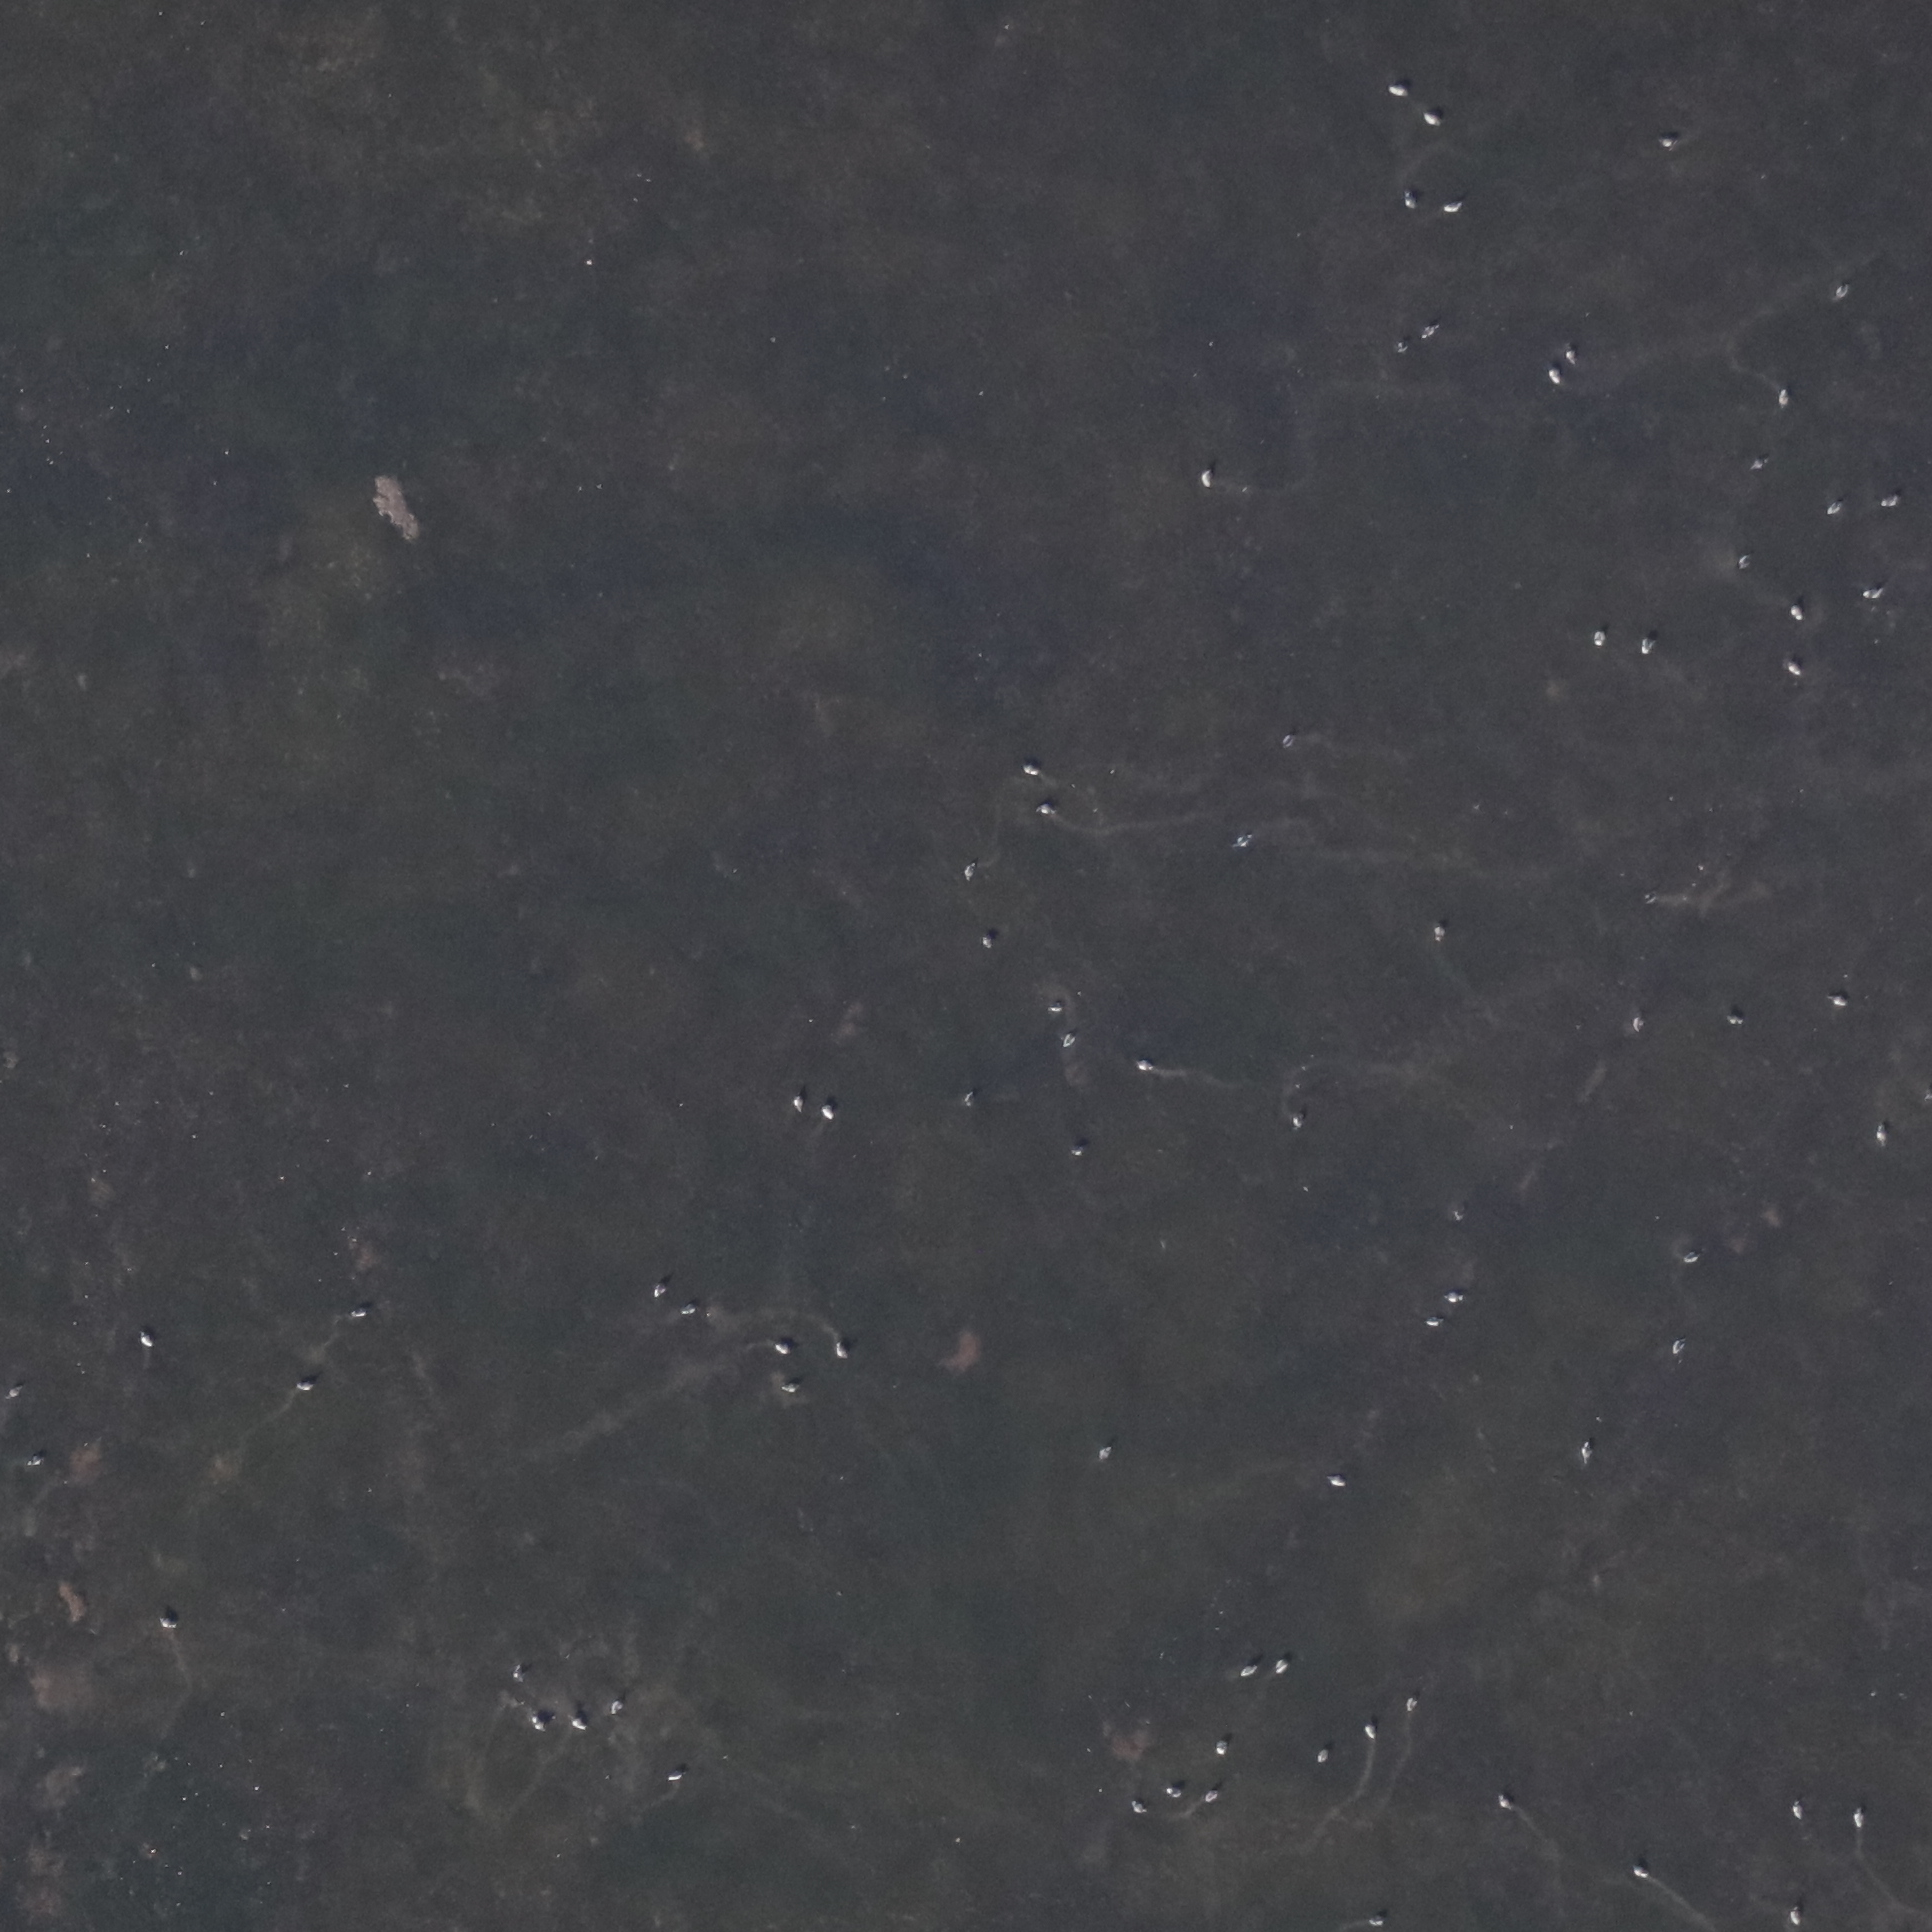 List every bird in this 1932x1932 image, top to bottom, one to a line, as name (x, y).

Canada goose (1404, 86)
Canada goose (1435, 120)
brant (1669, 140)
Canada goose (1455, 201)
brant (1407, 202)
brant (1842, 294)
brant (1433, 328)
brant (1405, 345)
brant (1572, 351)
brant (1554, 378)
brant (1780, 398)
brant (1762, 466)
Canada goose (1206, 476)
brant (1886, 503)
brant (1823, 515)
brant (1748, 558)
brant (1875, 590)
brant (1798, 600)
brant (1603, 638)
brant (1646, 647)
brant (1792, 664)
brant (1282, 741)
brant (1028, 771)
brant (1038, 811)
brant (1244, 845)
brant (975, 865)
brant (1650, 891)
brant (986, 935)
brant (1442, 935)
brant (1836, 1001)
brant (1056, 1007)
brant (1645, 1008)
brant (1727, 1017)
brant (1065, 1042)
brant (1143, 1071)
brant (969, 1094)
brant (799, 1102)
brant (839, 1114)
brant (1299, 1122)
brant (1881, 1129)
brant (1077, 1153)
brant (1459, 1209)
brant (1695, 1253)
brant (658, 1286)
brant (1454, 1297)
brant (694, 1309)
brant (357, 1312)
brant (1435, 1320)
brant (153, 1336)
brant (789, 1346)
brant (838, 1346)
brant (1690, 1347)
brant (308, 1373)
brant (13, 1378)
brant (791, 1384)
brant (1582, 1450)
brant (48, 1454)
brant (1104, 1454)
brant (1337, 1481)
brant (163, 1620)
brant (1246, 1671)
brant (517, 1673)
brant (1284, 1673)
brant (1417, 1702)
brant (614, 1706)
brant (527, 1728)
brant (568, 1732)
brant (1363, 1734)
brant (1216, 1744)
brant (1327, 1757)
brant (683, 1765)
brant (1179, 1789)
brant (1511, 1800)
brant (1140, 1803)
brant (1213, 1803)
brant (1795, 1815)
brant (1863, 1825)
brant (1639, 1868)
brant (1794, 1911)
brant (1373, 1923)